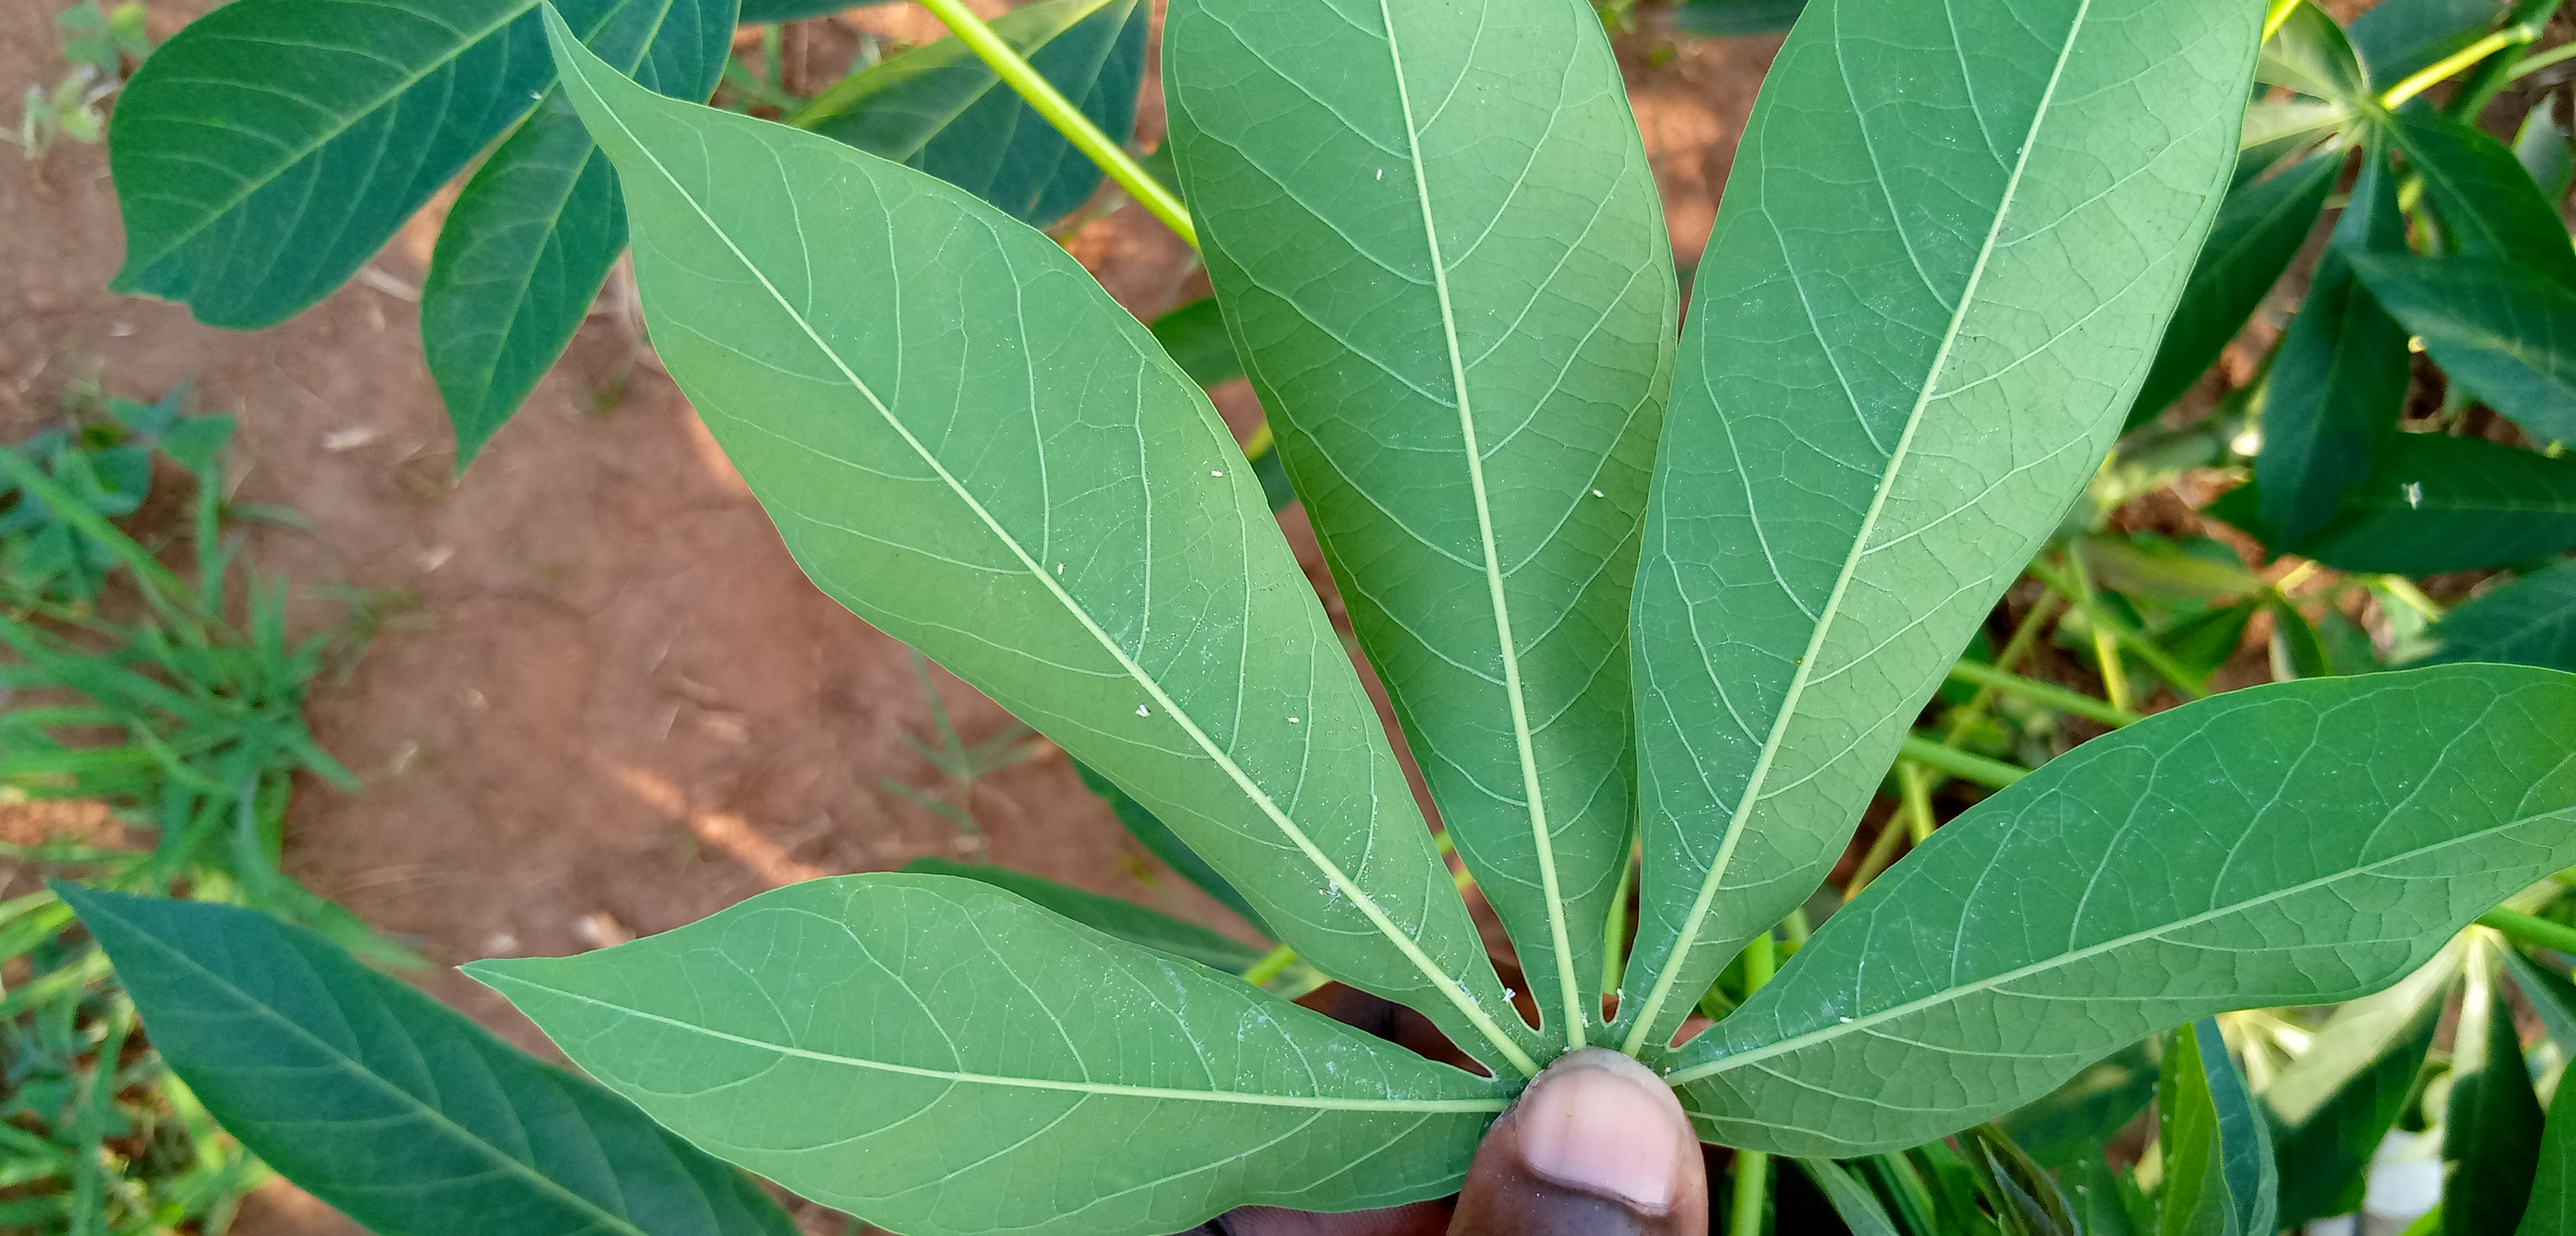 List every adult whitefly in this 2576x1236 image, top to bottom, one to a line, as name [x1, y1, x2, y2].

whitefly [529, 86, 545, 102]
whitefly [1372, 164, 1389, 187]
whitefly [1208, 464, 1229, 482]
whitefly [2399, 476, 2427, 513]
whitefly [1589, 486, 1609, 502]
whitefly [1056, 560, 1067, 578]
whitefly [1133, 702, 1153, 721]
whitefly [1283, 712, 1303, 727]
whitefly [1500, 985, 1518, 1008]
whitefly [1836, 1011, 1857, 1029]